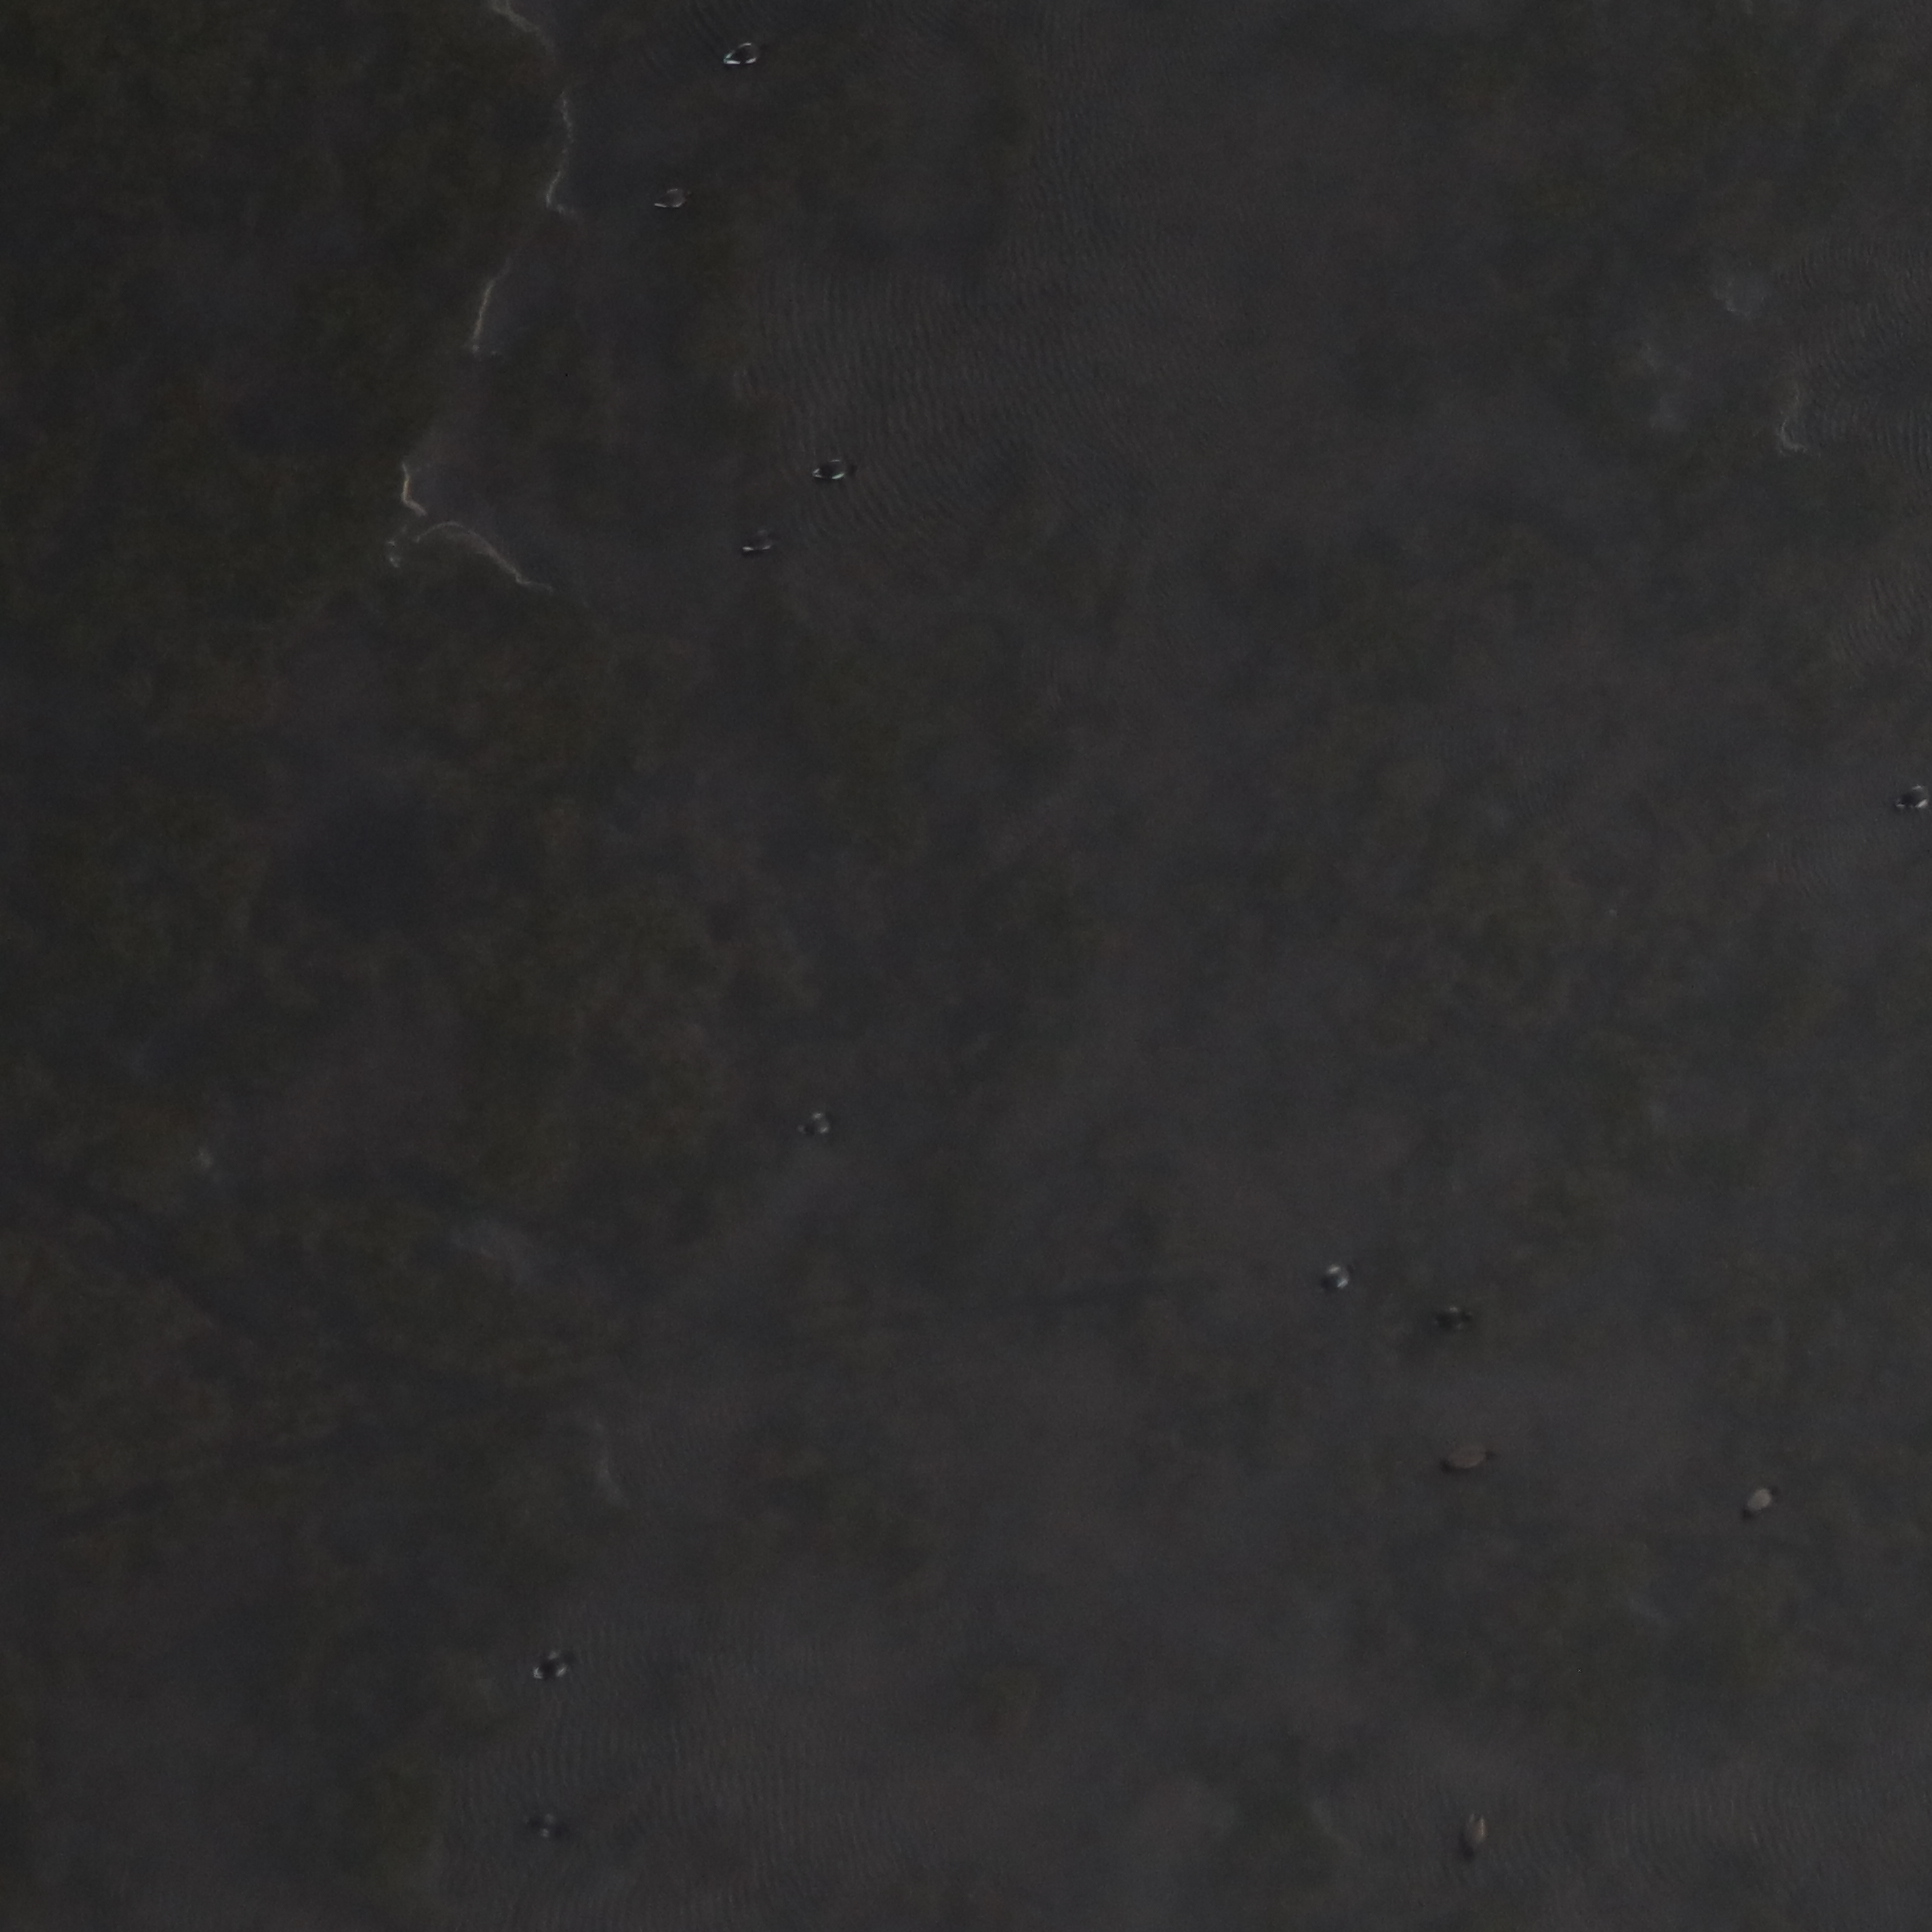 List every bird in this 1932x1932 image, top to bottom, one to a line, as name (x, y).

brant (743, 53)
brant (674, 197)
brant (834, 469)
brant (758, 540)
brant (1919, 799)
brant (819, 1126)
brant (1339, 1278)
brant (1448, 1314)
Canada goose (1470, 1459)
Canada goose (1760, 1503)
brant (554, 1660)
brant (543, 1825)
Canada goose (1477, 1833)